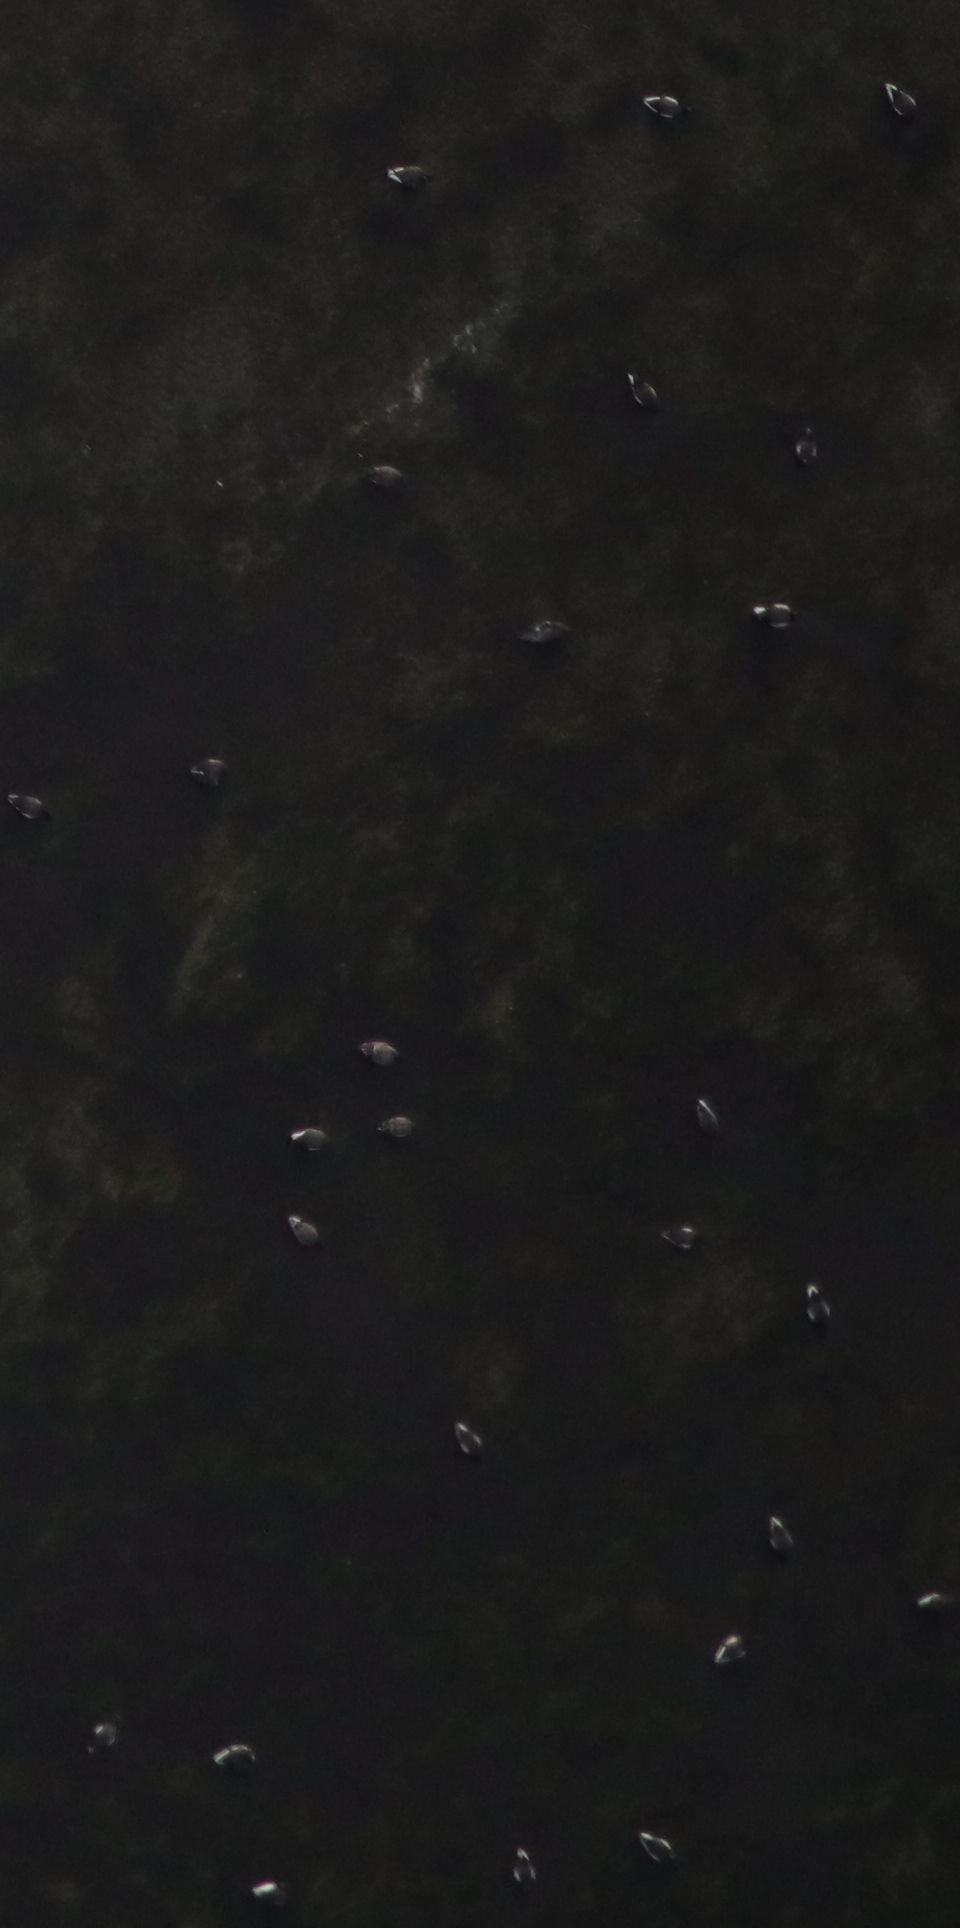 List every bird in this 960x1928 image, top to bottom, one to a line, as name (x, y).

brant (903, 101)
brant (665, 105)
brant (410, 174)
brant (643, 391)
brant (810, 449)
brant (387, 467)
brant (775, 614)
brant (547, 631)
brant (212, 768)
brant (28, 806)
brant (386, 1052)
brant (705, 1117)
brant (397, 1127)
brant (315, 1138)
brant (305, 1233)
brant (682, 1236)
brant (818, 1306)
brant (467, 1439)
brant (778, 1537)
brant (938, 1597)
brant (730, 1650)
brant (106, 1739)
brant (231, 1753)
brant (665, 1843)
brant (526, 1871)
brant (272, 1889)